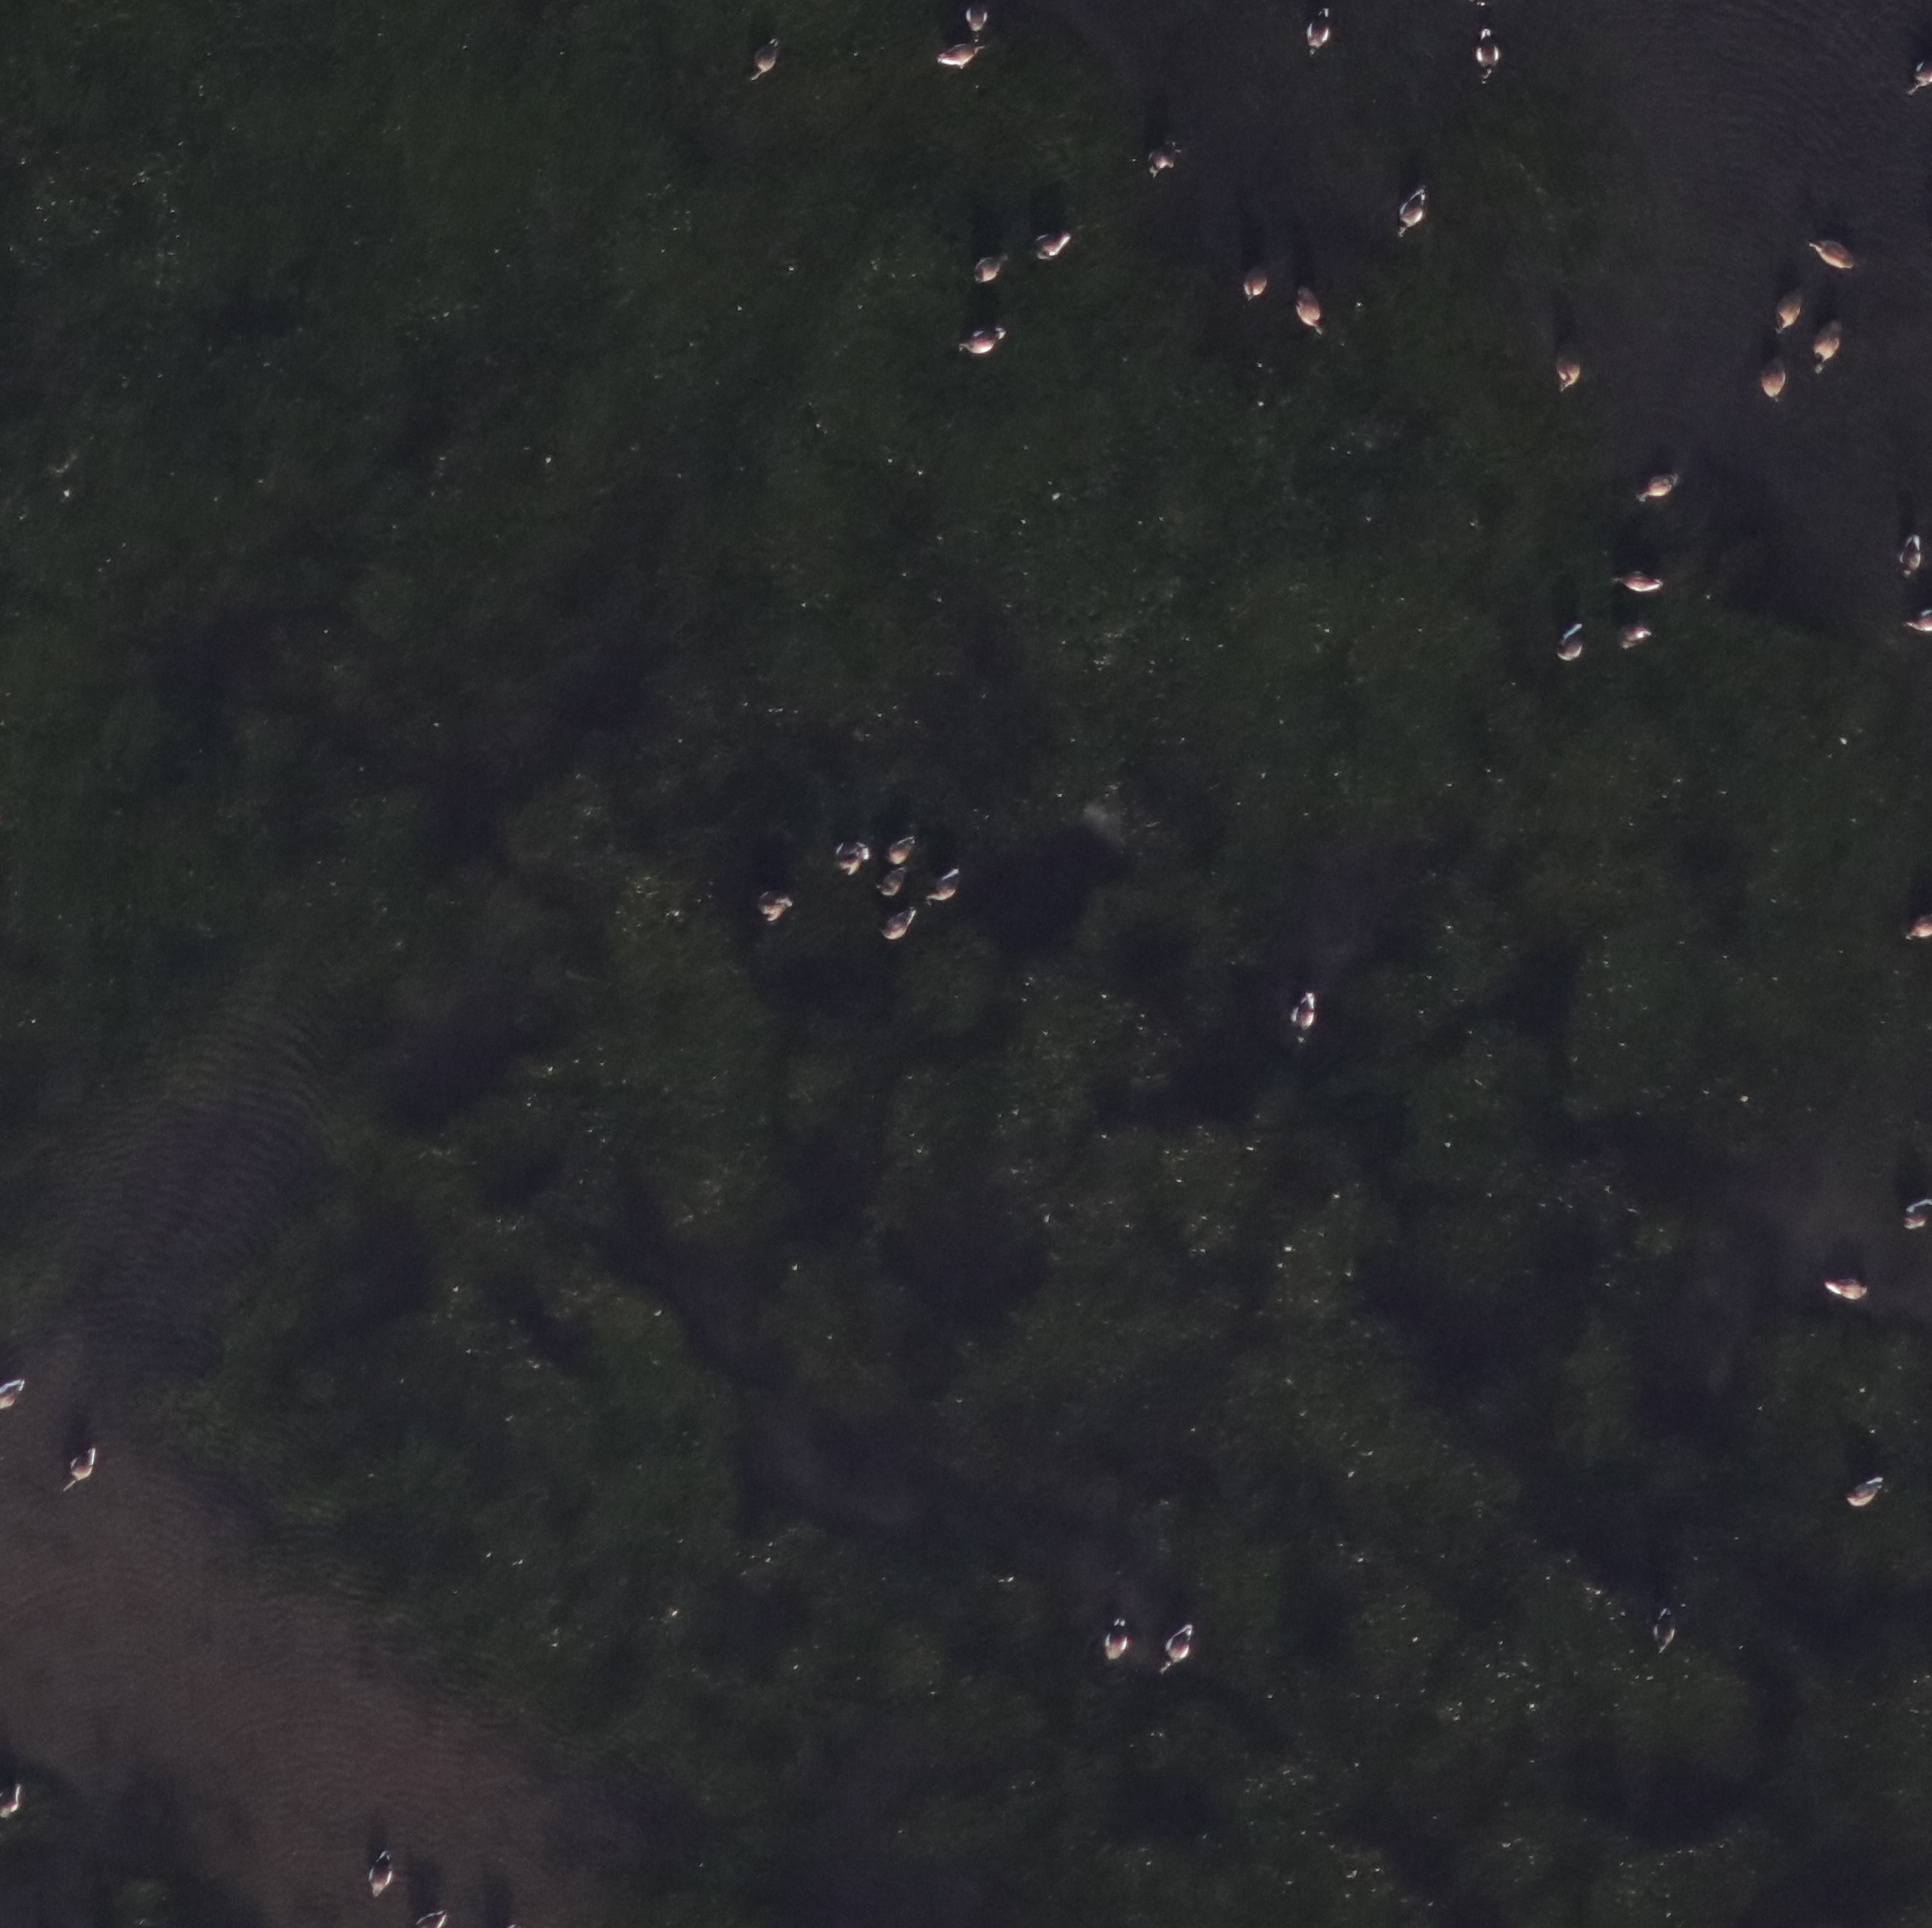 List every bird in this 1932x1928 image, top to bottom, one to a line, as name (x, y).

brant (976, 17)
brant (1318, 31)
brant (1487, 52)
brant (960, 53)
brant (765, 58)
brant (1927, 70)
brant (1160, 158)
brant (1413, 211)
brant (1051, 243)
Canada goose (1836, 254)
brant (988, 269)
Canada goose (1252, 278)
Canada goose (1309, 303)
Canada goose (1785, 312)
brant (982, 339)
Canada goose (1840, 340)
brant (1567, 369)
Canada goose (1773, 380)
brant (1659, 484)
brant (1910, 558)
brant (1639, 581)
brant (1927, 621)
brant (1632, 635)
brant (1571, 644)
brant (902, 850)
brant (851, 858)
brant (897, 884)
brant (945, 887)
Canada goose (1924, 925)
brant (898, 928)
brant (1302, 1016)
brant (1917, 1215)
emperor goose (1849, 1288)
brant (3, 1396)
brant (82, 1466)
brant (1864, 1492)
brant (1116, 1641)
brant (1178, 1649)
brant (10, 1800)
brant (382, 1874)